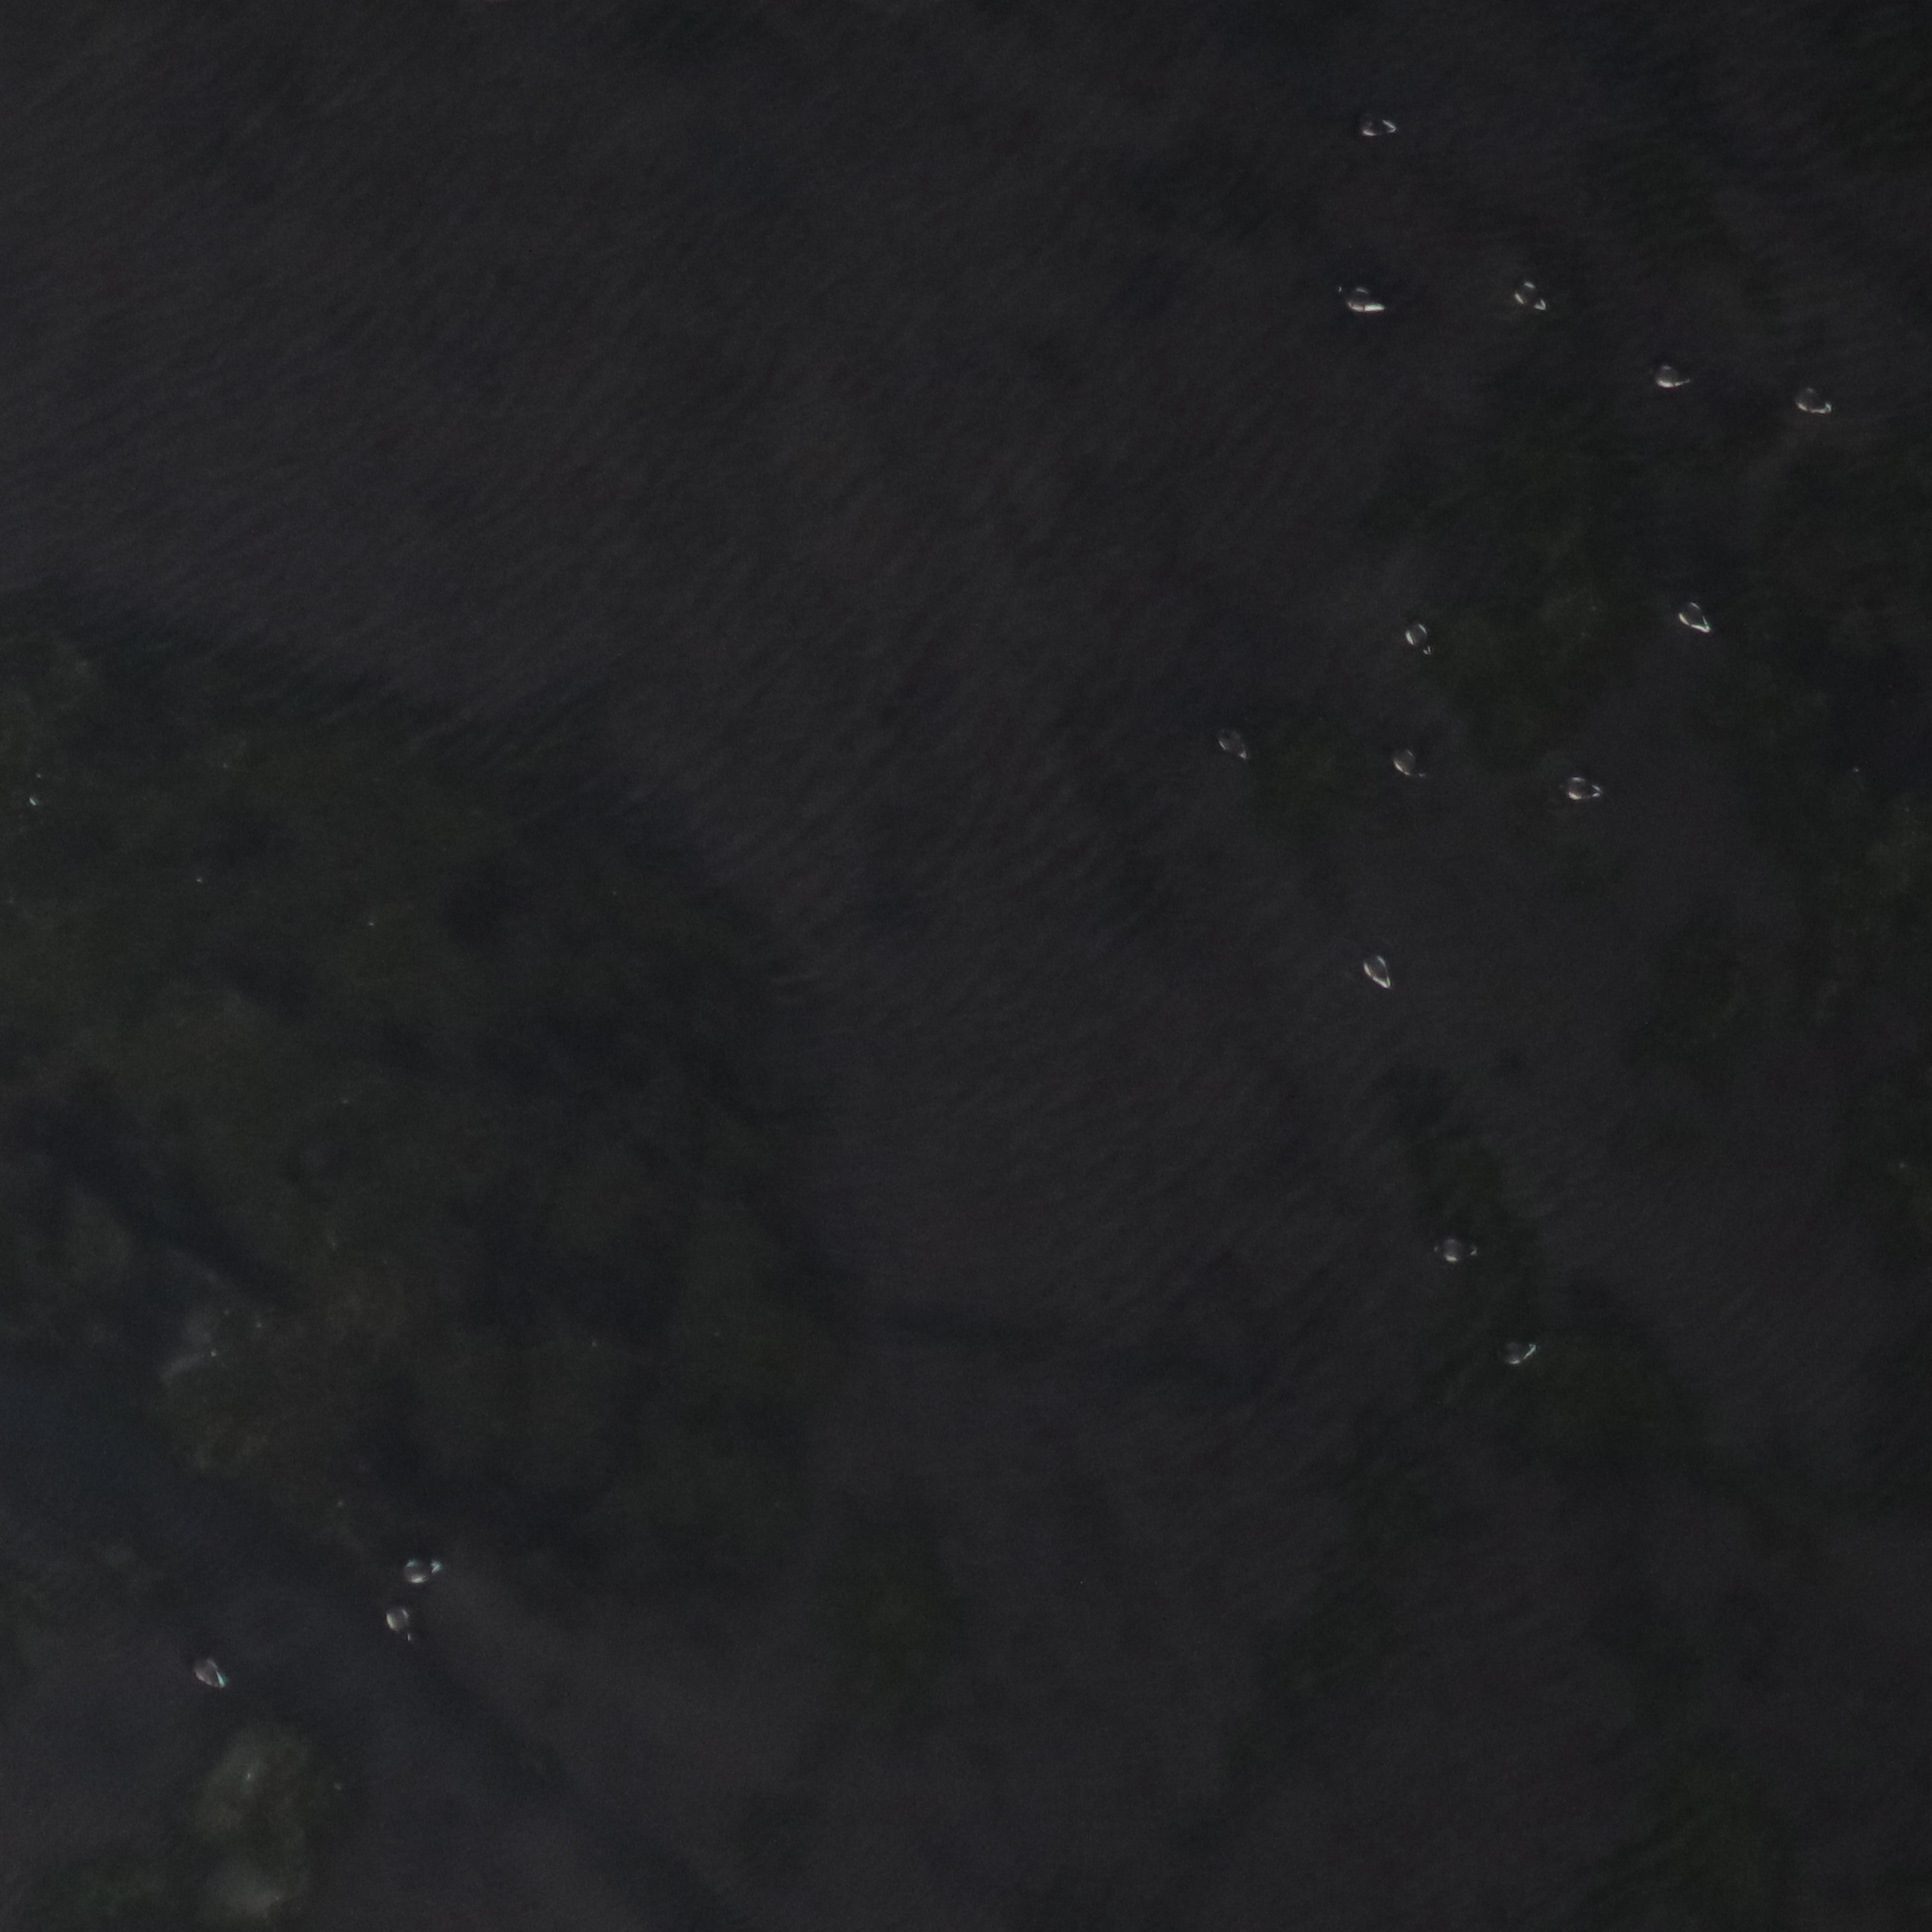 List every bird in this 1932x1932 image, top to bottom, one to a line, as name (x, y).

brant (1374, 132)
brant (1361, 298)
brant (1528, 299)
brant (1670, 374)
brant (1809, 401)
brant (1695, 617)
brant (1418, 635)
brant (1242, 747)
brant (1408, 760)
brant (1580, 789)
brant (1377, 969)
brant (1457, 1250)
brant (1518, 1352)
brant (421, 1570)
brant (400, 1619)
brant (205, 1671)